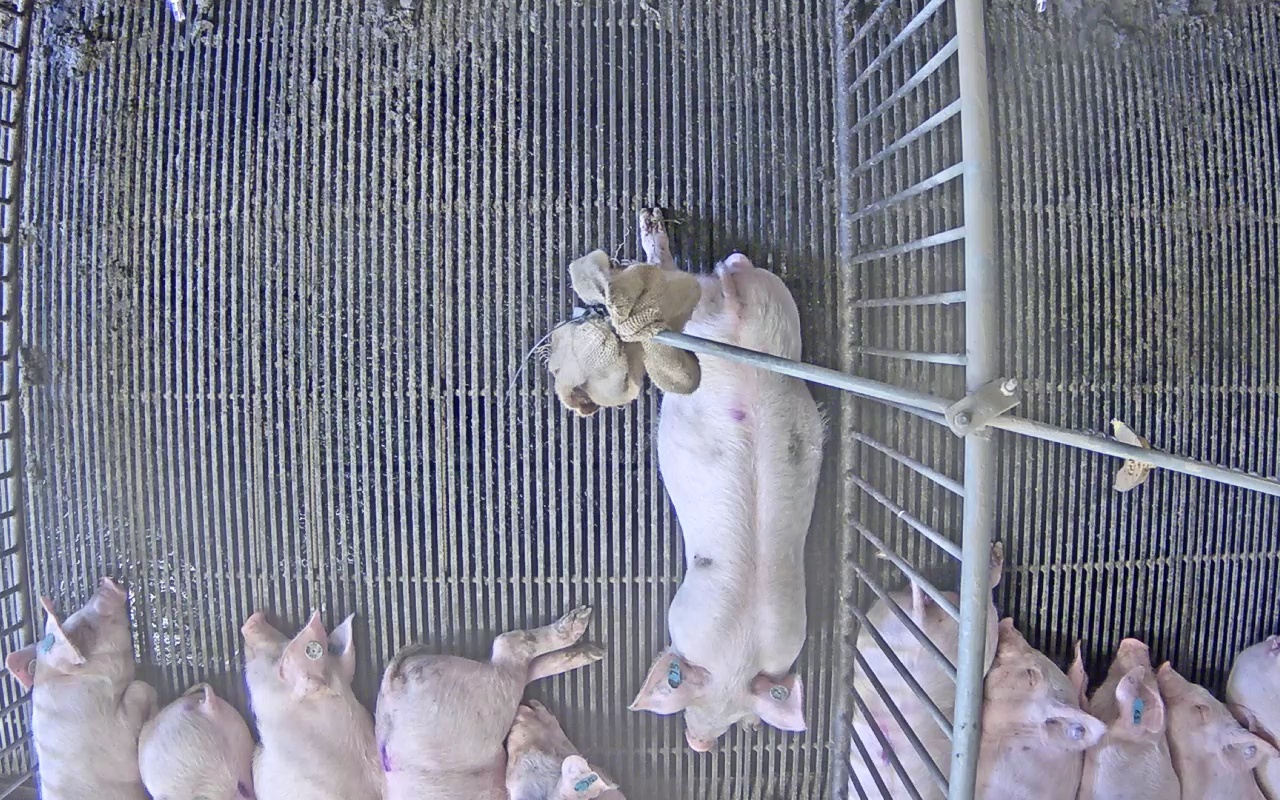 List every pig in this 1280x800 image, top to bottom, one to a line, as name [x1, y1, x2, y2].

pig [628, 208, 825, 755]
pig [844, 540, 1007, 799]
pig [7, 575, 155, 799]
pig [377, 605, 606, 799]
pig [241, 607, 383, 799]
pig [973, 619, 1109, 799]
pig [1078, 636, 1180, 799]
pig [1225, 637, 1279, 798]
pig [1157, 660, 1270, 799]
pig [141, 681, 258, 799]
pig [502, 698, 628, 799]